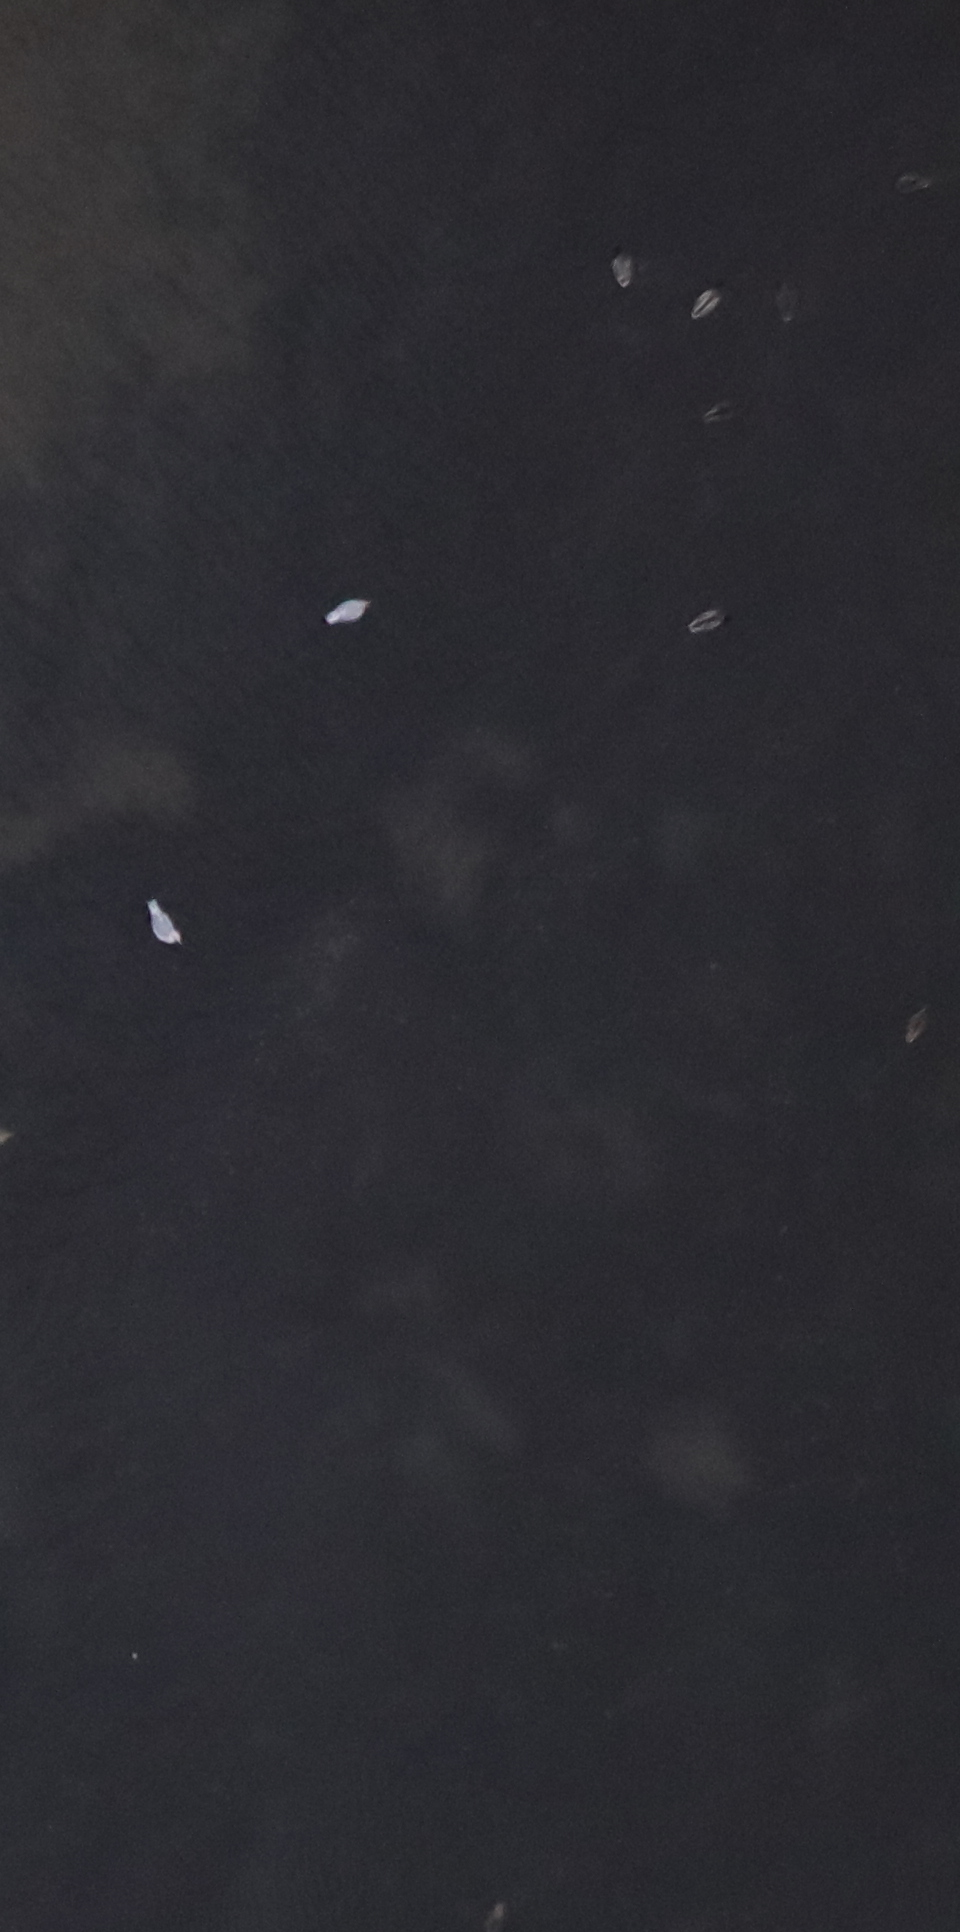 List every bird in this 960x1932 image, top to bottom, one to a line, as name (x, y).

other bird (920, 177)
other bird (628, 269)
other bird (696, 299)
other bird (787, 305)
other bird (725, 410)
gull (347, 613)
other bird (715, 625)
gull (162, 923)
other bird (917, 1020)
other bird (491, 1925)